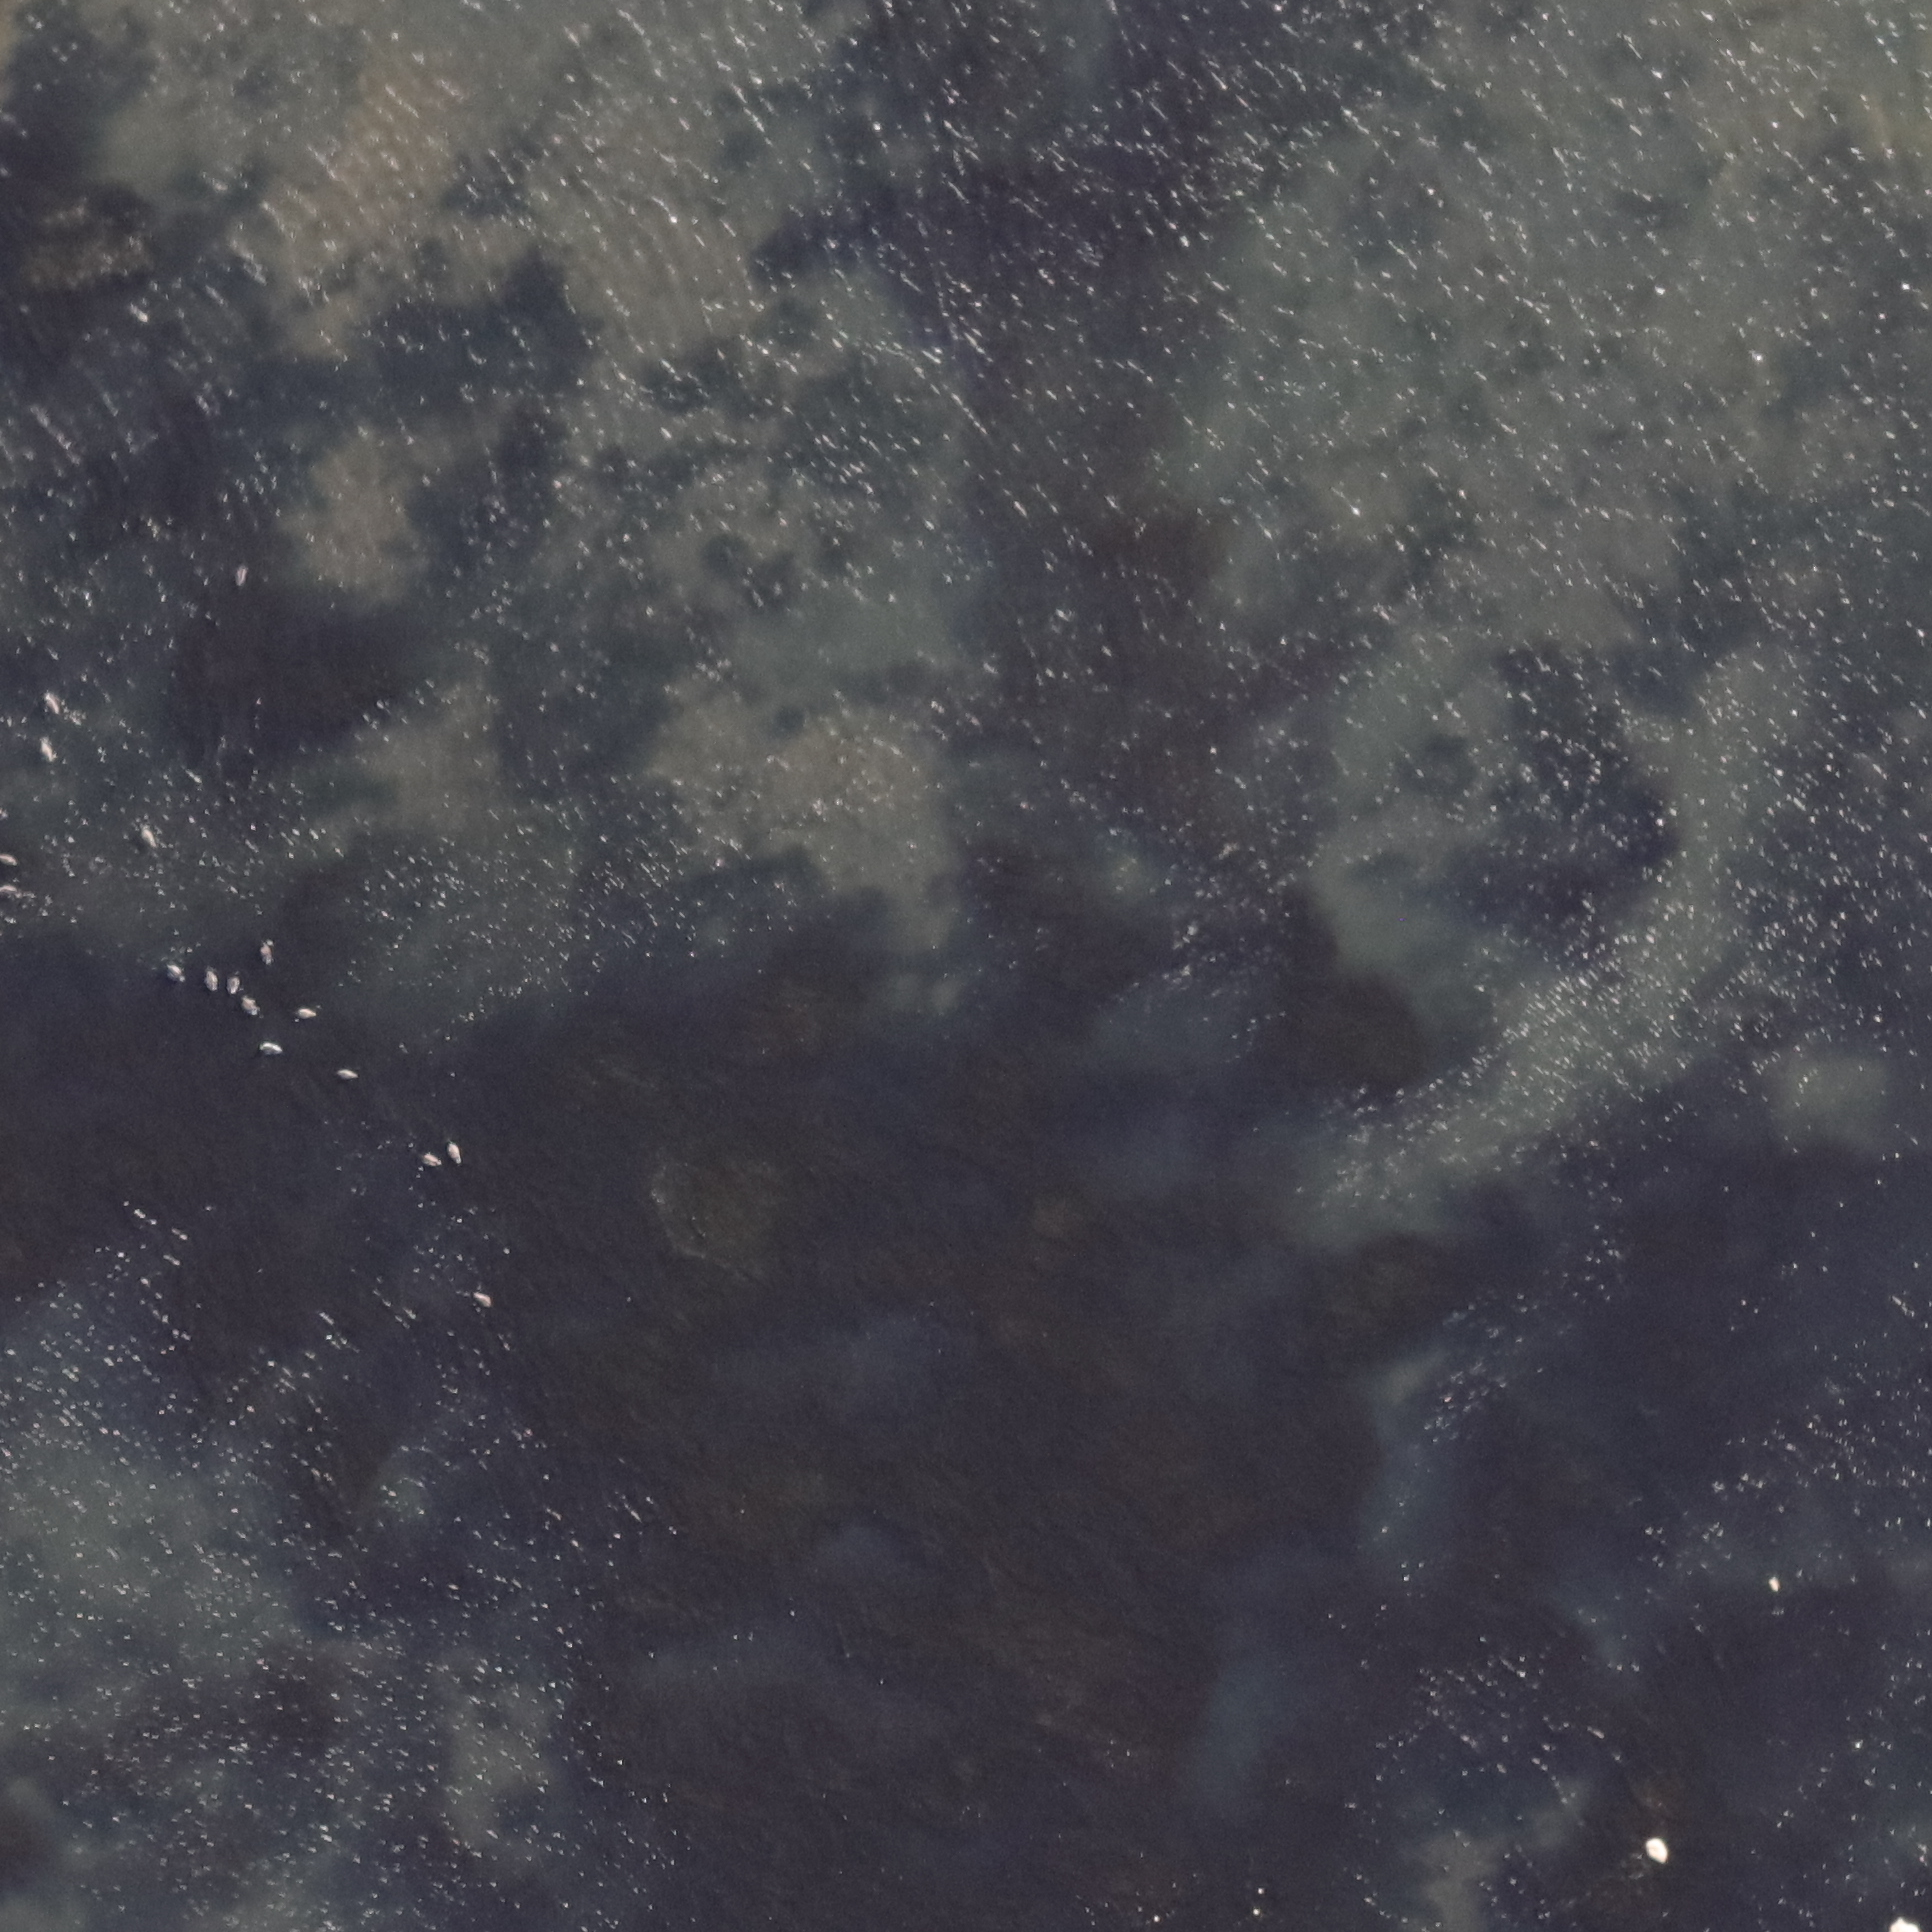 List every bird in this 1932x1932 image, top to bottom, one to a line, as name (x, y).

Canada goose (242, 580)
Canada goose (53, 706)
Canada goose (47, 752)
Canada goose (146, 838)
brant (2, 865)
brant (3, 890)
Canada goose (265, 951)
brant (175, 970)
brant (212, 980)
brant (232, 980)
brant (247, 1004)
brant (302, 1011)
brant (267, 1046)
brant (348, 1074)
Canada goose (460, 1149)
Canada goose (430, 1160)
Canada goose (481, 1300)